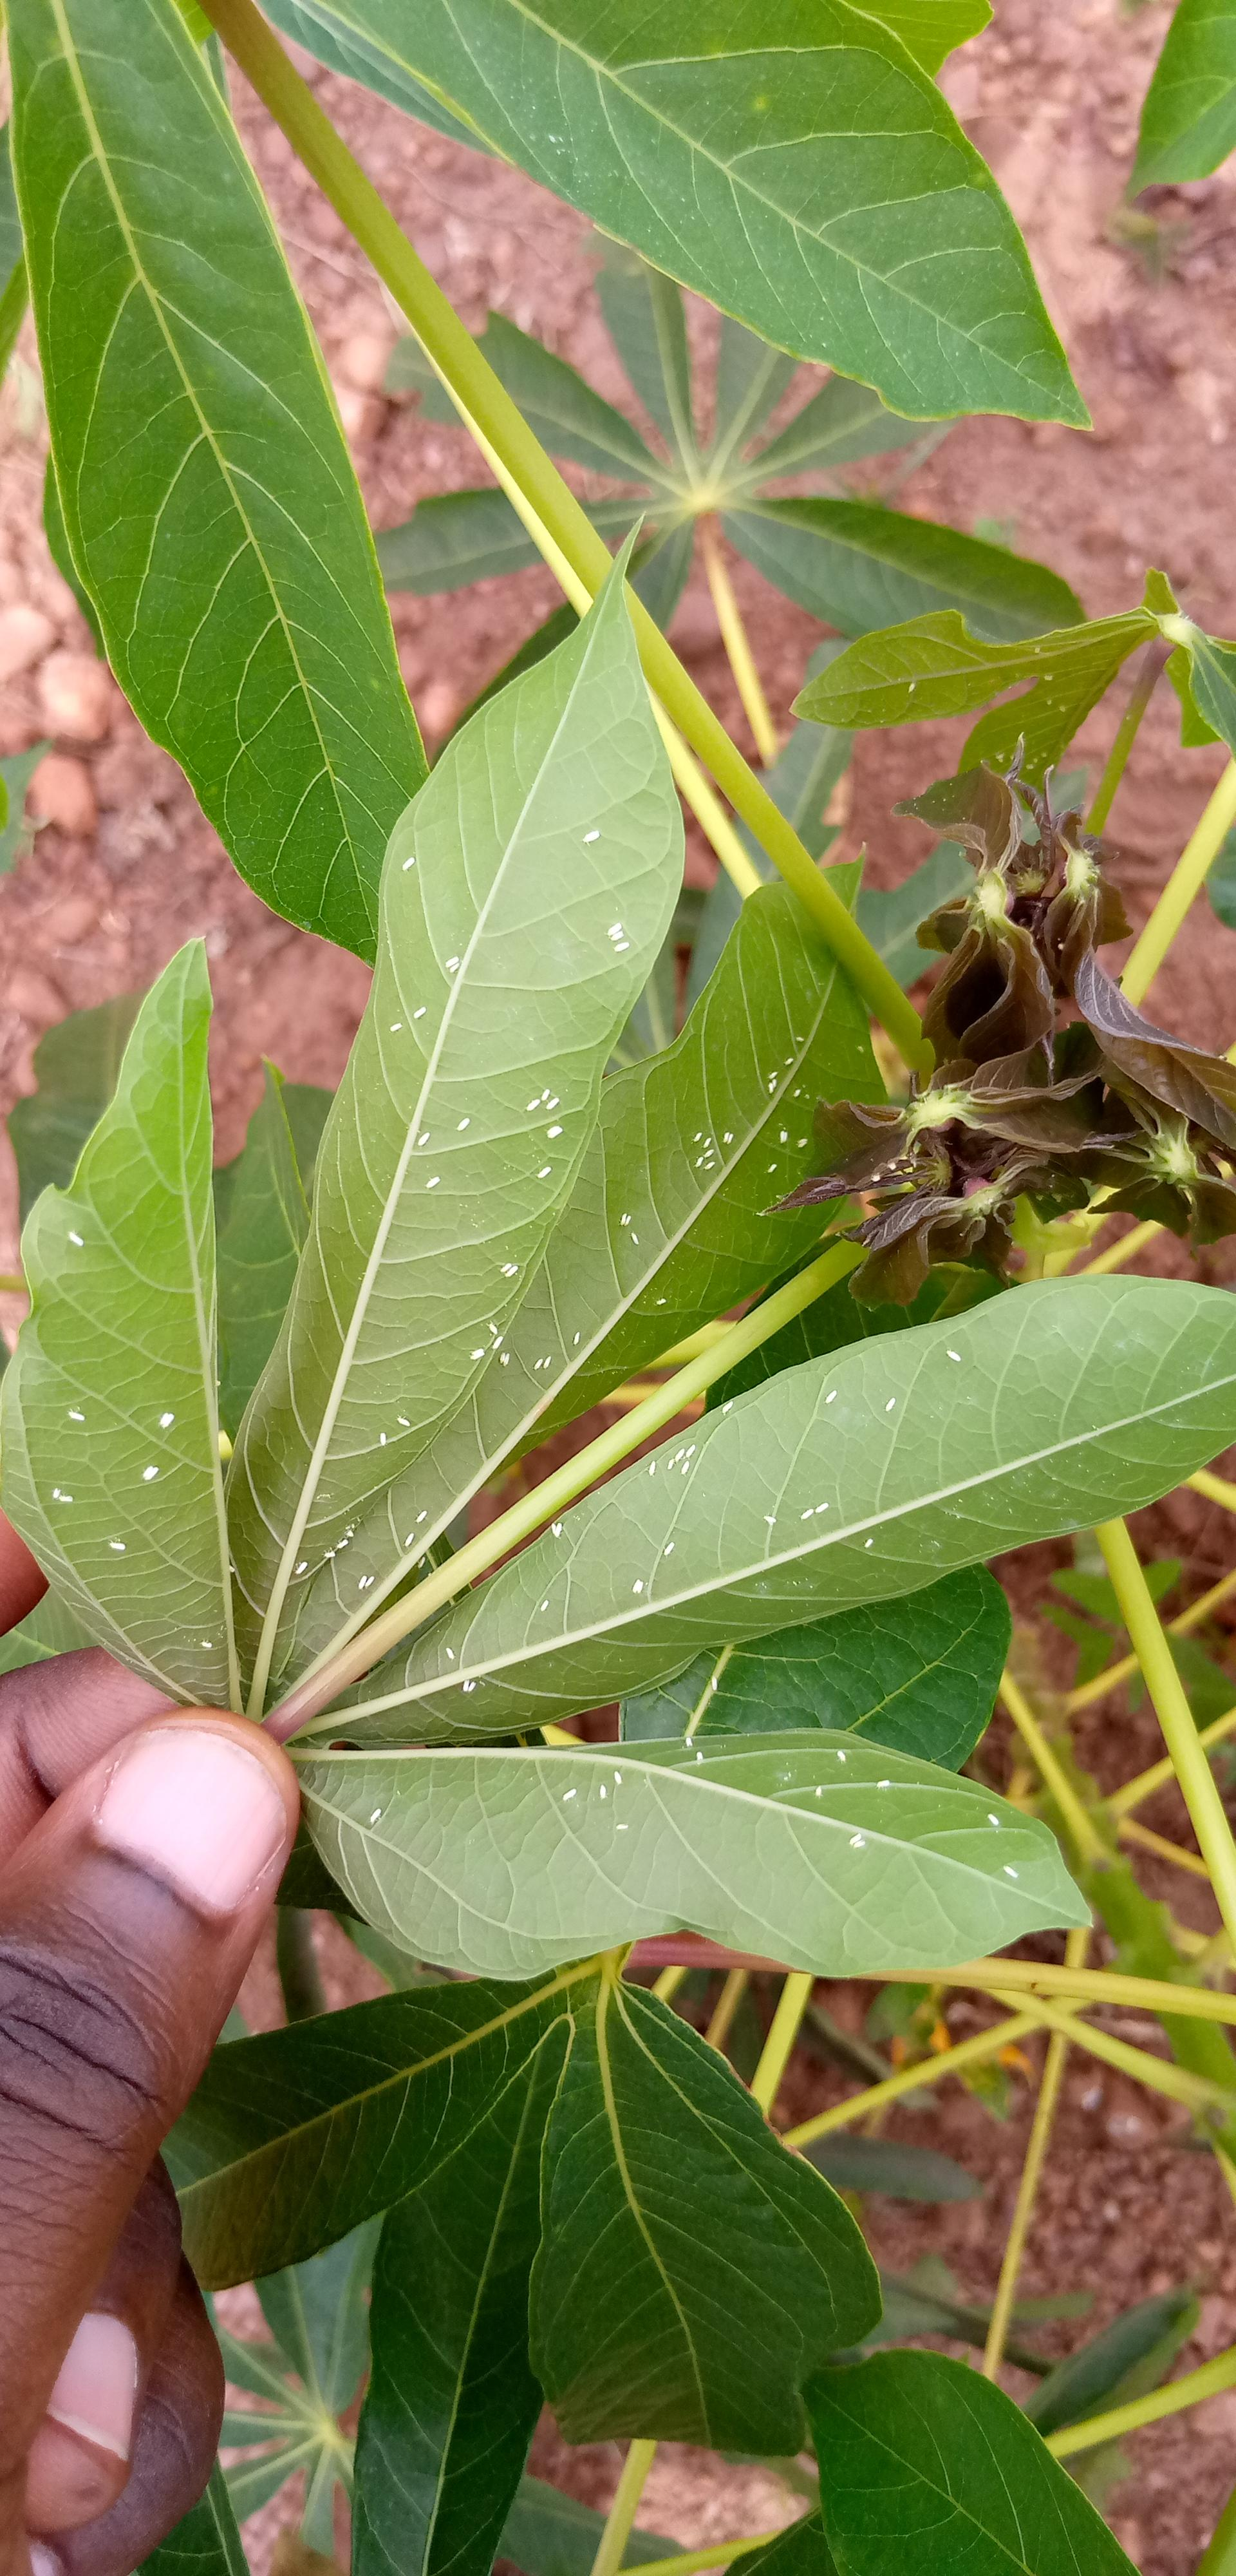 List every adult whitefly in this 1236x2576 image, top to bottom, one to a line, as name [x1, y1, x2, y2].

whitefly [906, 681, 917, 694]
whitefly [581, 828, 602, 846]
whitefly [399, 855, 418, 872]
whitefly [606, 922, 624, 937]
whitefly [610, 930, 625, 942]
whitefly [612, 940, 632, 956]
whitefly [444, 955, 461, 970]
whitefly [449, 962, 461, 974]
whitefly [411, 1005, 428, 1023]
whitefly [387, 1021, 405, 1033]
whitefly [795, 1035, 805, 1045]
whitefly [856, 1045, 868, 1055]
whitefly [783, 1057, 795, 1066]
whitefly [768, 1071, 779, 1081]
whitefly [772, 1078, 778, 1089]
whitefly [767, 1081, 774, 1095]
whitefly [792, 1087, 802, 1099]
whitefly [541, 1088, 552, 1102]
whitefly [524, 1097, 541, 1113]
whitefly [545, 1098, 560, 1112]
whitefly [454, 1115, 471, 1133]
whitefly [546, 1125, 561, 1135]
whitefly [547, 1128, 564, 1141]
whitefly [778, 1129, 785, 1145]
whitefly [784, 1130, 789, 1143]
whitefly [723, 1130, 731, 1145]
whitefly [417, 1131, 432, 1148]
whitefly [692, 1131, 704, 1144]
whitefly [727, 1133, 735, 1146]
whitefly [702, 1136, 712, 1150]
whitefly [798, 1137, 810, 1143]
whitefly [797, 1142, 809, 1149]
whitefly [704, 1148, 715, 1159]
whitefly [693, 1155, 704, 1170]
whitefly [702, 1160, 716, 1172]
whitefly [766, 1163, 779, 1174]
whitefly [535, 1164, 554, 1180]
whitefly [870, 1173, 882, 1182]
whitefly [424, 1175, 443, 1191]
whitefly [619, 1211, 628, 1227]
whitefly [624, 1214, 633, 1228]
whitefly [68, 1230, 88, 1248]
whitefly [630, 1231, 642, 1247]
whitefly [499, 1262, 513, 1274]
whitefly [504, 1264, 519, 1280]
whitefly [652, 1296, 668, 1307]
whitefly [486, 1320, 500, 1336]
whitefly [570, 1329, 583, 1347]
whitefly [471, 1347, 485, 1356]
whitefly [944, 1349, 964, 1364]
whitefly [499, 1350, 506, 1365]
whitefly [503, 1351, 511, 1367]
whitefly [469, 1352, 486, 1363]
whitefly [543, 1355, 552, 1372]
whitefly [533, 1357, 543, 1370]
whitefly [823, 1388, 839, 1406]
whitefly [883, 1396, 898, 1415]
whitefly [719, 1399, 735, 1416]
whitefly [66, 1407, 88, 1423]
whitefly [159, 1412, 169, 1428]
whitefly [163, 1413, 174, 1429]
whitefly [395, 1415, 411, 1429]
whitefly [378, 1431, 389, 1447]
whitefly [686, 1443, 697, 1459]
whitefly [675, 1447, 686, 1462]
whitefly [644, 1457, 659, 1476]
whitefly [666, 1457, 676, 1472]
whitefly [680, 1459, 690, 1475]
whitefly [142, 1464, 154, 1479]
whitefly [145, 1466, 159, 1482]
whitefly [51, 1486, 62, 1501]
whitefly [57, 1494, 76, 1505]
whitefly [815, 1501, 830, 1515]
whitefly [800, 1508, 814, 1522]
whitefly [415, 1508, 429, 1524]
whitefly [762, 1514, 780, 1527]
whitefly [556, 1520, 563, 1539]
whitefly [550, 1522, 556, 1535]
whitefly [344, 1528, 355, 1539]
whitefly [404, 1531, 415, 1549]
whitefly [336, 1538, 350, 1550]
whitefly [863, 1538, 876, 1549]
whitefly [107, 1539, 129, 1553]
whitefly [662, 1540, 677, 1557]
whitefly [323, 1548, 338, 1560]
whitefly [417, 1556, 426, 1570]
whitefly [294, 1560, 309, 1577]
whitefly [229, 1562, 238, 1574]
whitefly [358, 1575, 367, 1591]
whitefly [365, 1575, 376, 1589]
whitefly [632, 1578, 641, 1595]
whitefly [637, 1580, 644, 1594]
whitefly [538, 1597, 551, 1613]
whitefly [198, 1638, 214, 1651]
whitefly [443, 1644, 458, 1662]
whitefly [709, 1674, 720, 1692]
whitefly [461, 1678, 470, 1694]
whitefly [469, 1680, 476, 1693]
whitefly [683, 1736, 695, 1749]
whitefly [835, 1748, 849, 1763]
whitefly [693, 1749, 705, 1762]
whitefly [612, 1770, 624, 1786]
whitefly [873, 1778, 892, 1789]
whitefly [597, 1783, 610, 1801]
whitefly [812, 1783, 825, 1799]
whitefly [560, 1785, 579, 1803]
whitefly [368, 1805, 384, 1825]
whitefly [986, 1812, 1002, 1827]
whitefly [614, 1822, 631, 1832]
whitefly [847, 1832, 863, 1846]
whitefly [853, 1839, 868, 1850]
whitefly [1002, 1864, 1022, 1880]